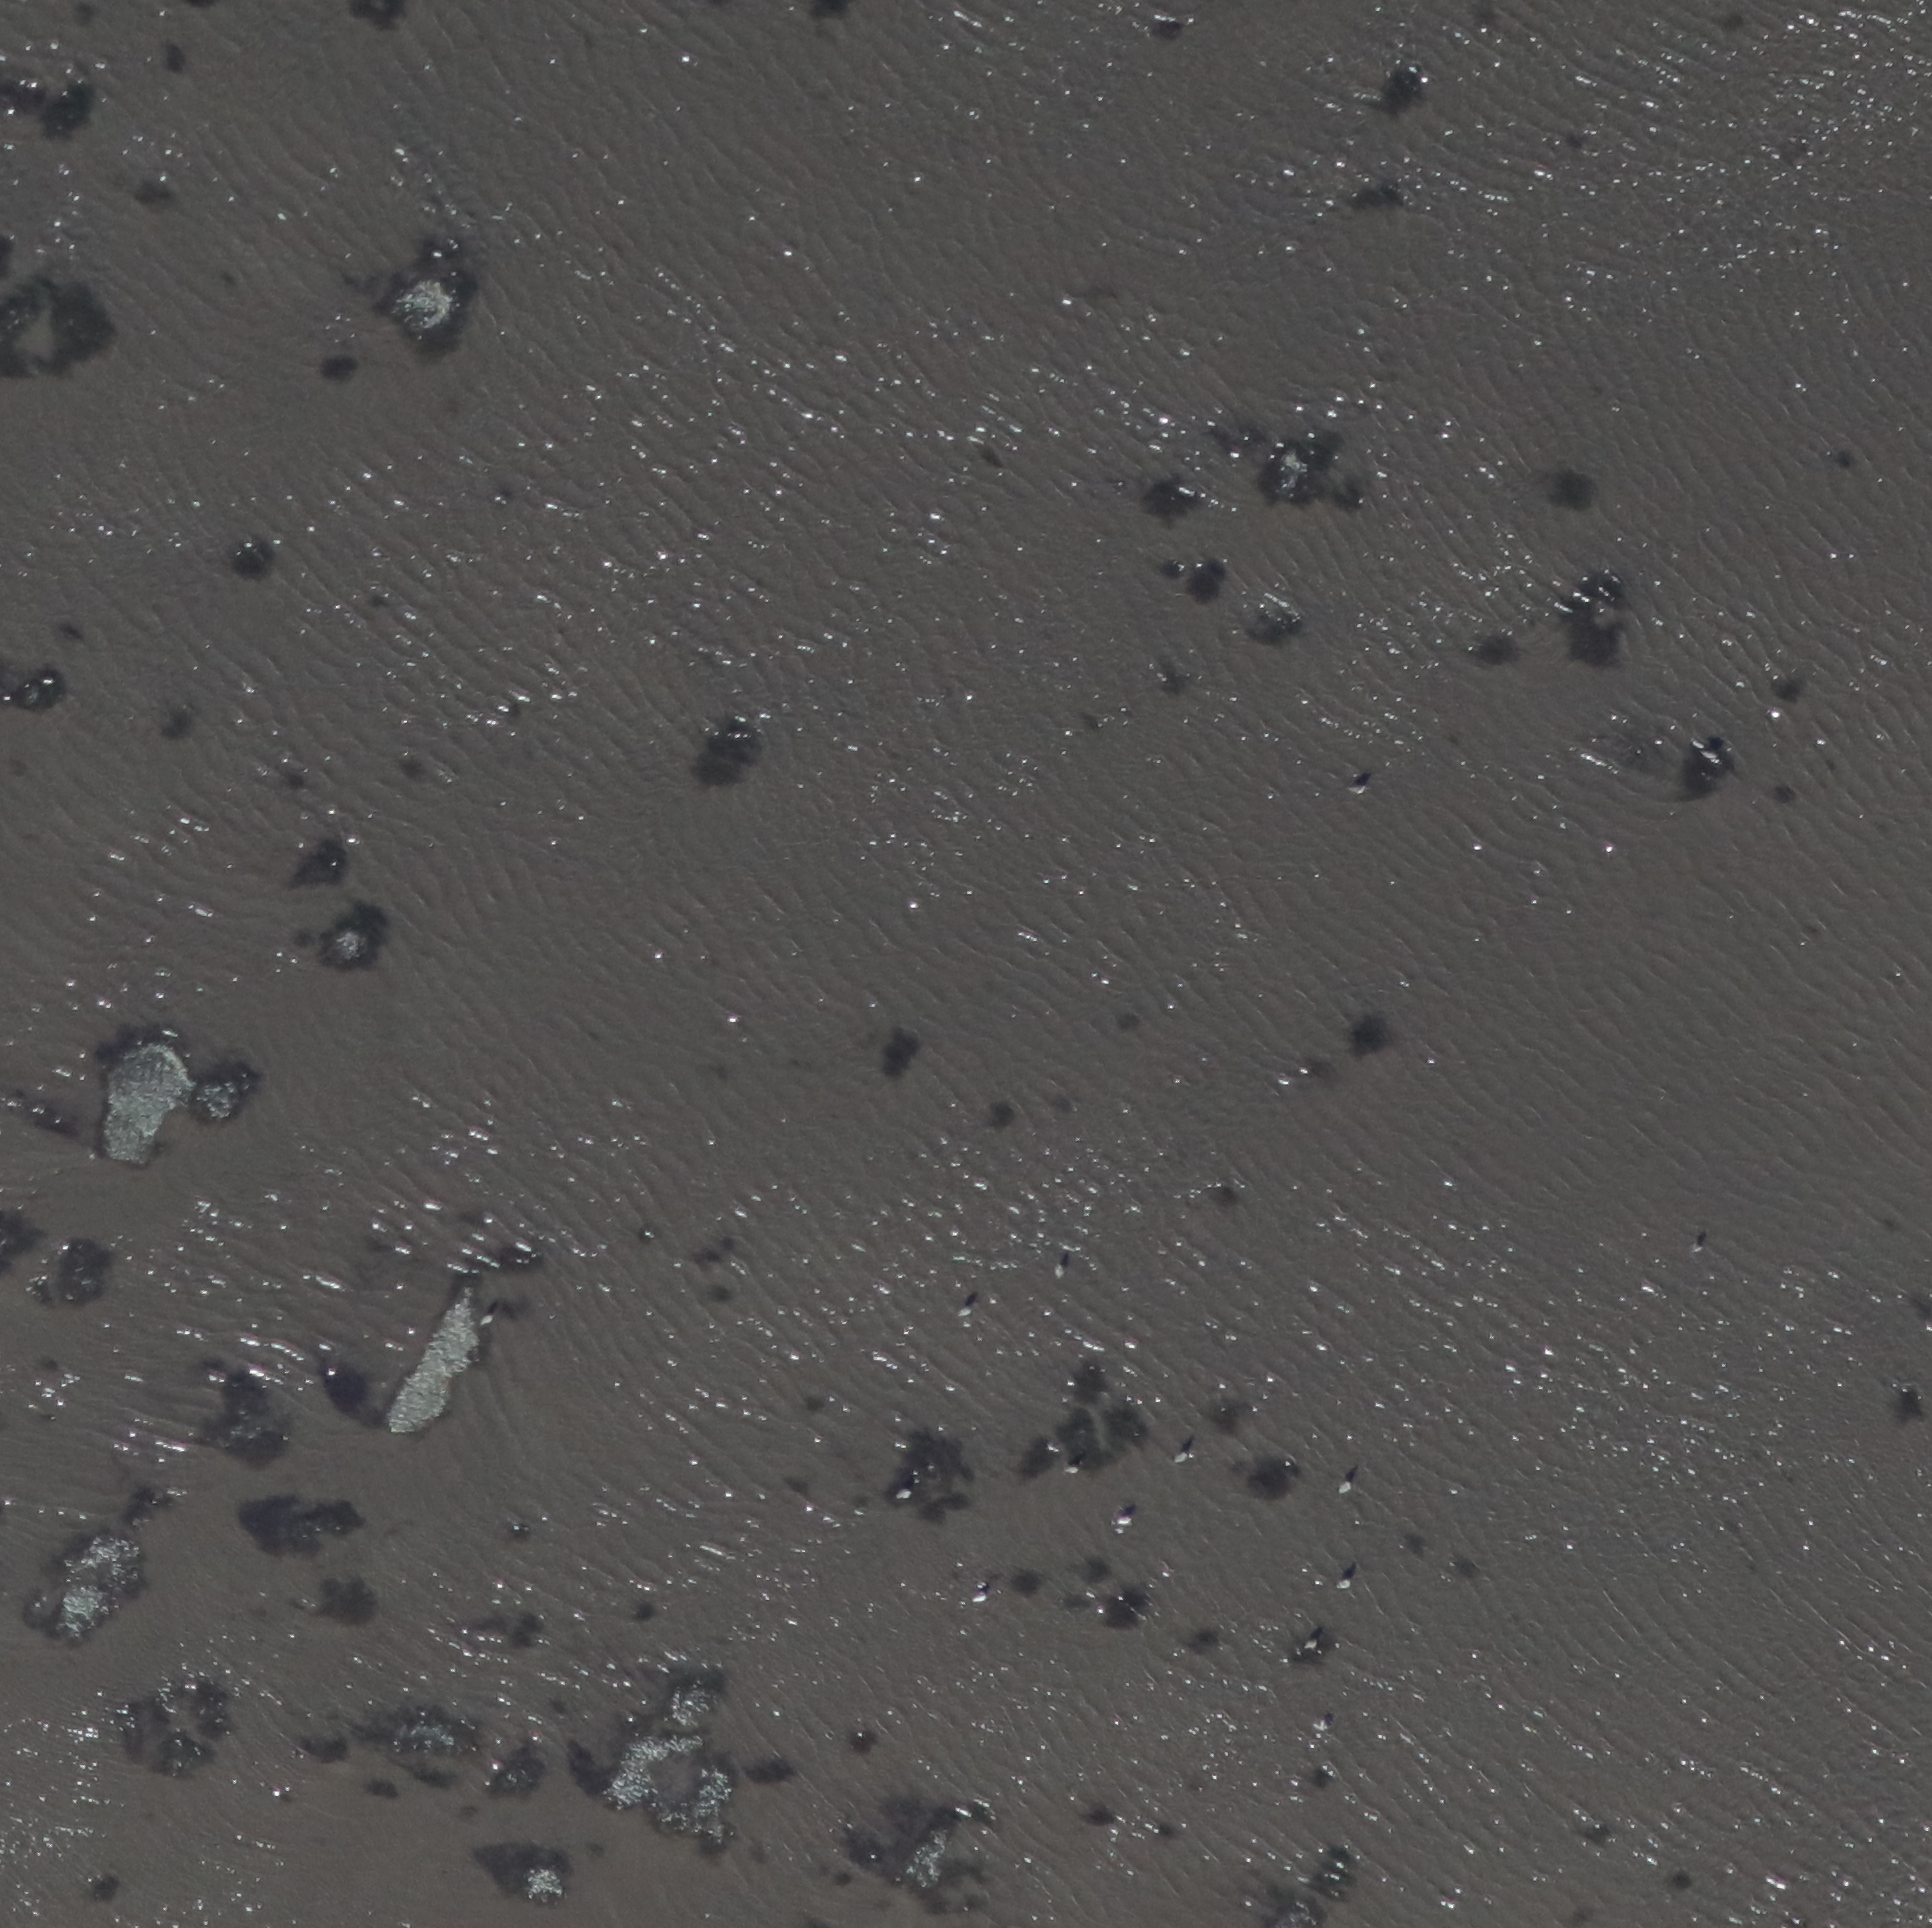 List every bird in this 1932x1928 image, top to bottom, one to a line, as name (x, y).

other bird (1706, 754)
other bird (1357, 785)
other bird (1697, 1244)
other bird (1053, 1271)
other bird (966, 1314)
other bird (484, 1319)
other bird (1181, 1454)
other bird (1074, 1472)
other bird (1341, 1481)
other bird (901, 1494)
other bird (1114, 1521)
other bird (1346, 1586)
other bird (982, 1597)
other bird (1310, 1643)
other bird (1317, 1724)